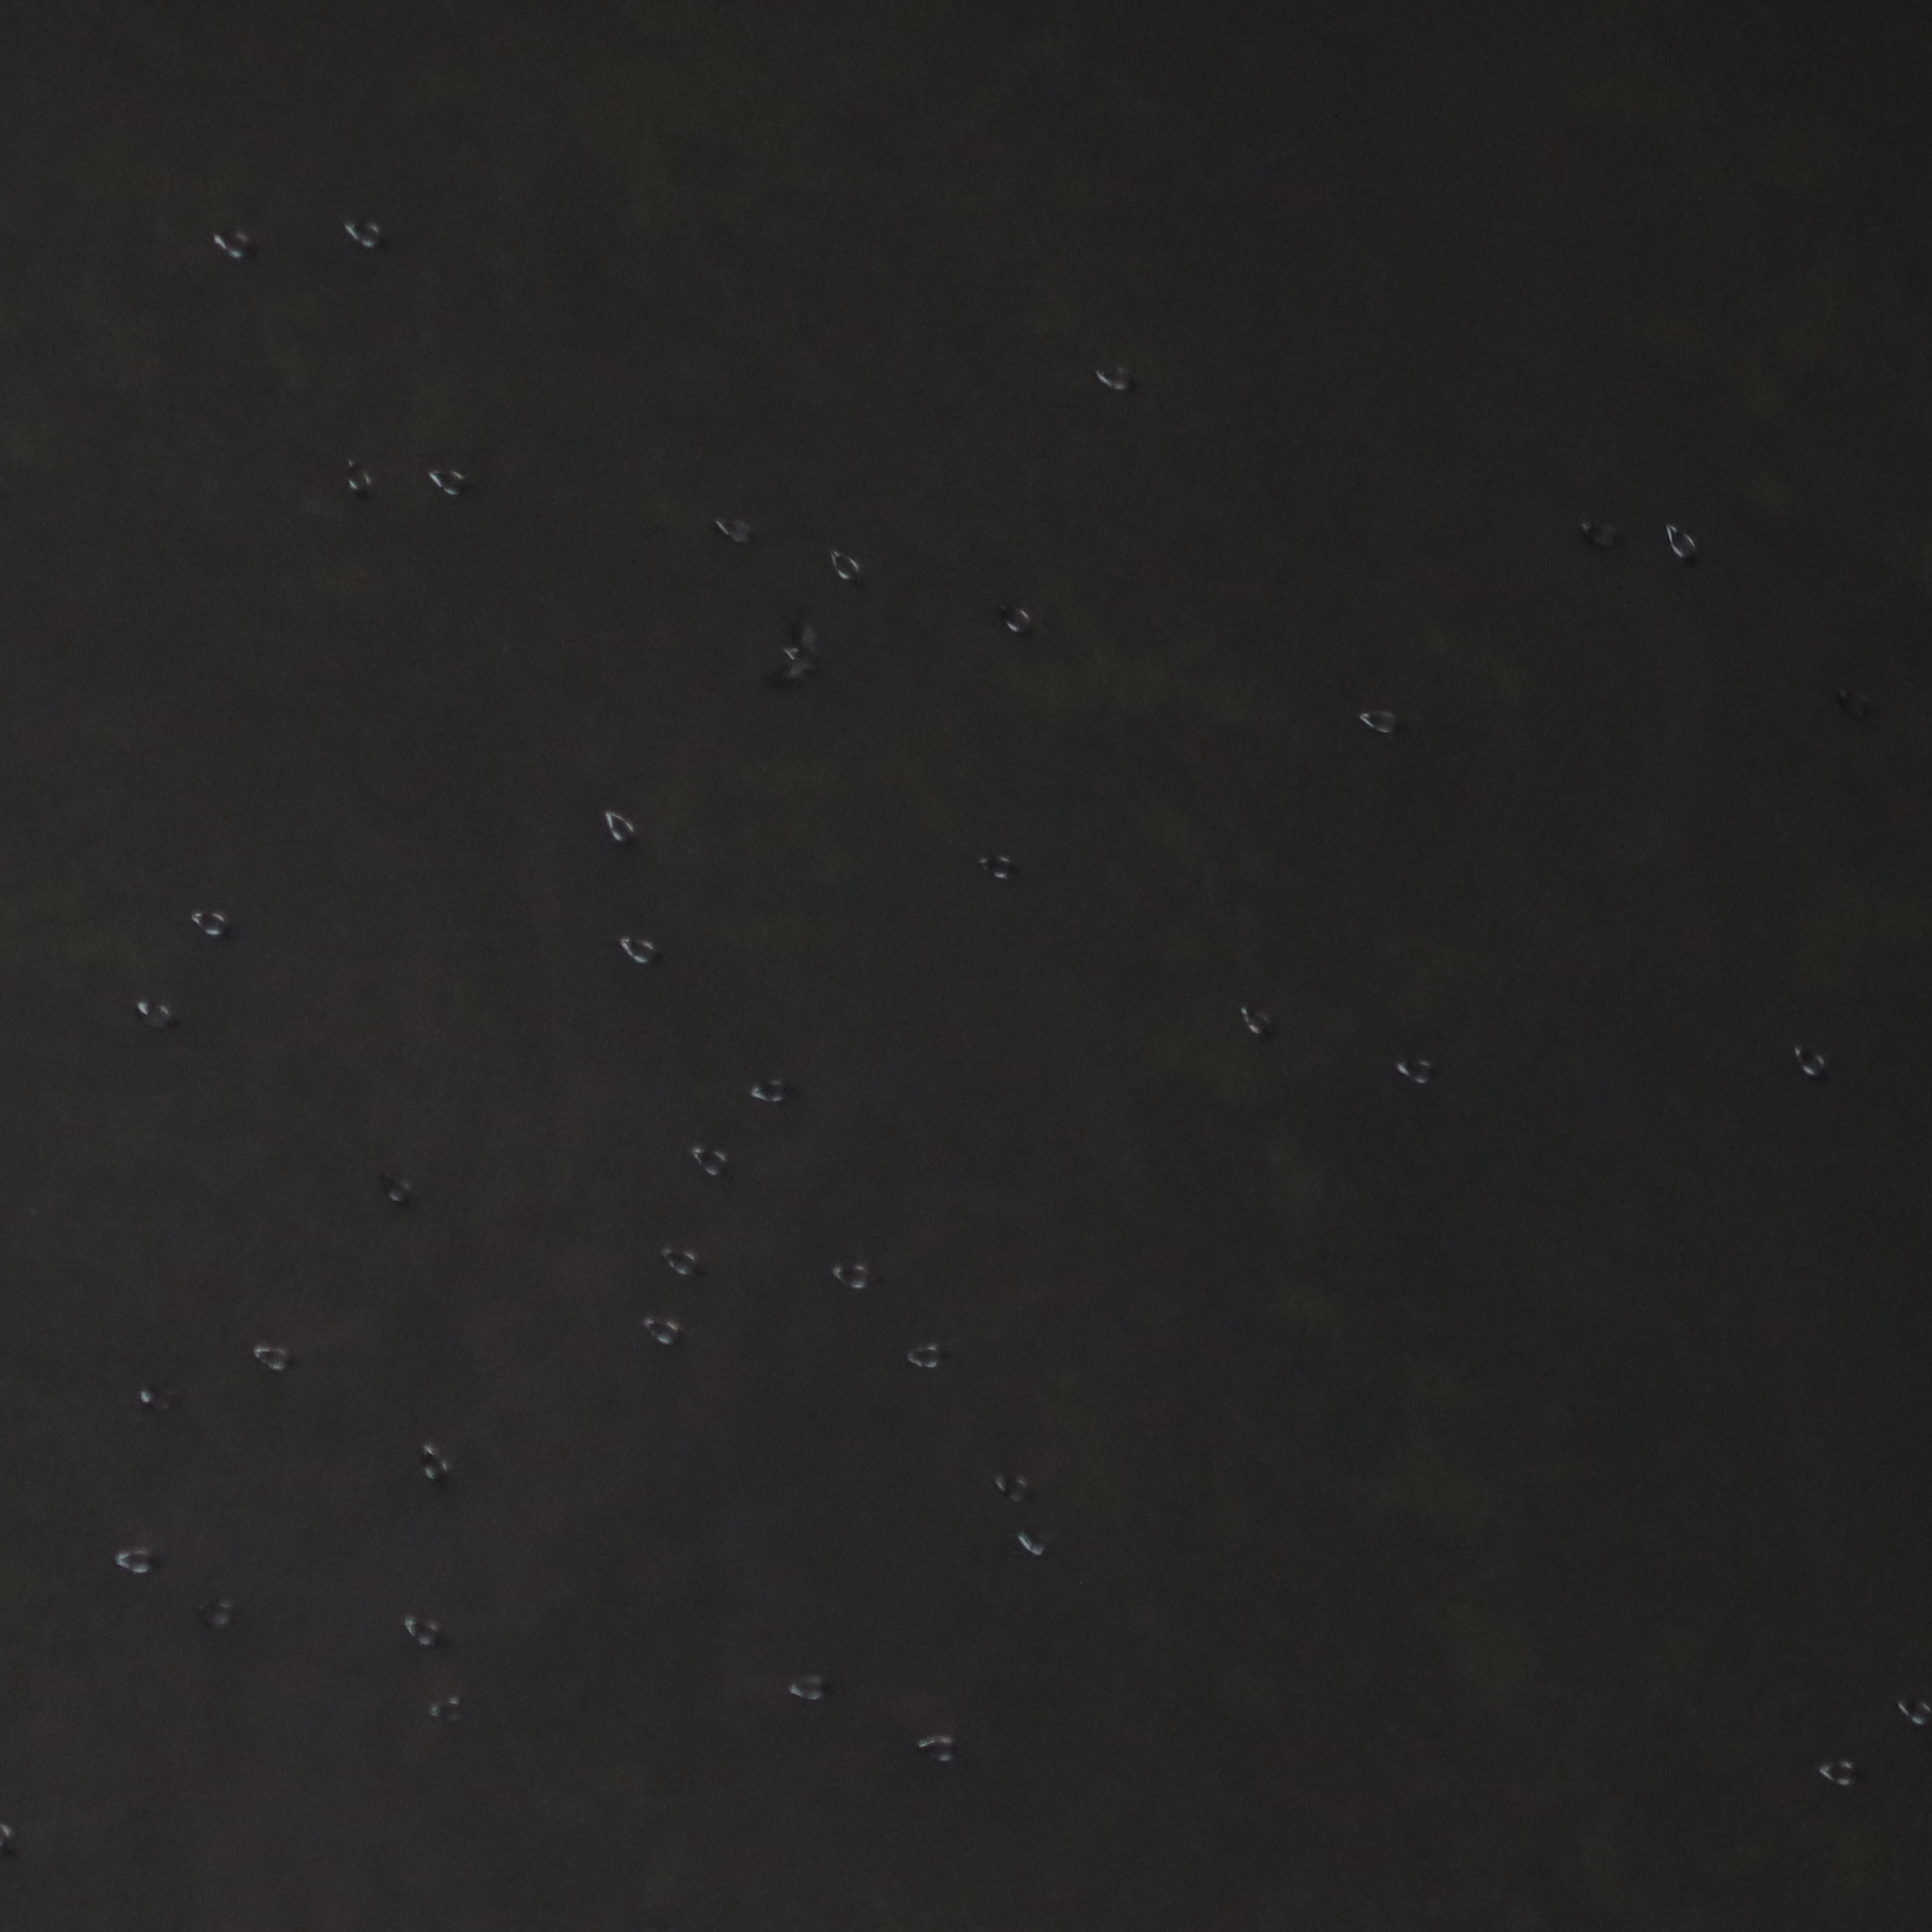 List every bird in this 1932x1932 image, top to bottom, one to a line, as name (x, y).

brant (359, 232)
brant (229, 244)
brant (1115, 380)
brant (357, 477)
brant (451, 480)
brant (735, 525)
brant (1601, 533)
brant (1683, 545)
brant (847, 567)
brant (1018, 621)
brant (809, 661)
brant (1375, 715)
brant (620, 828)
brant (998, 861)
brant (203, 921)
brant (640, 950)
brant (154, 1016)
brant (1258, 1021)
brant (1810, 1061)
brant (1422, 1071)
brant (771, 1090)
brant (711, 1162)
brant (398, 1193)
brant (675, 1257)
brant (848, 1278)
brant (664, 1327)
brant (274, 1357)
brant (926, 1357)
brant (149, 1402)
brant (435, 1464)
brant (1017, 1477)
brant (1030, 1549)
brant (134, 1558)
brant (213, 1613)
brant (426, 1633)
brant (821, 1685)
brant (1919, 1709)
brant (446, 1713)
brant (939, 1748)
brant (1839, 1771)